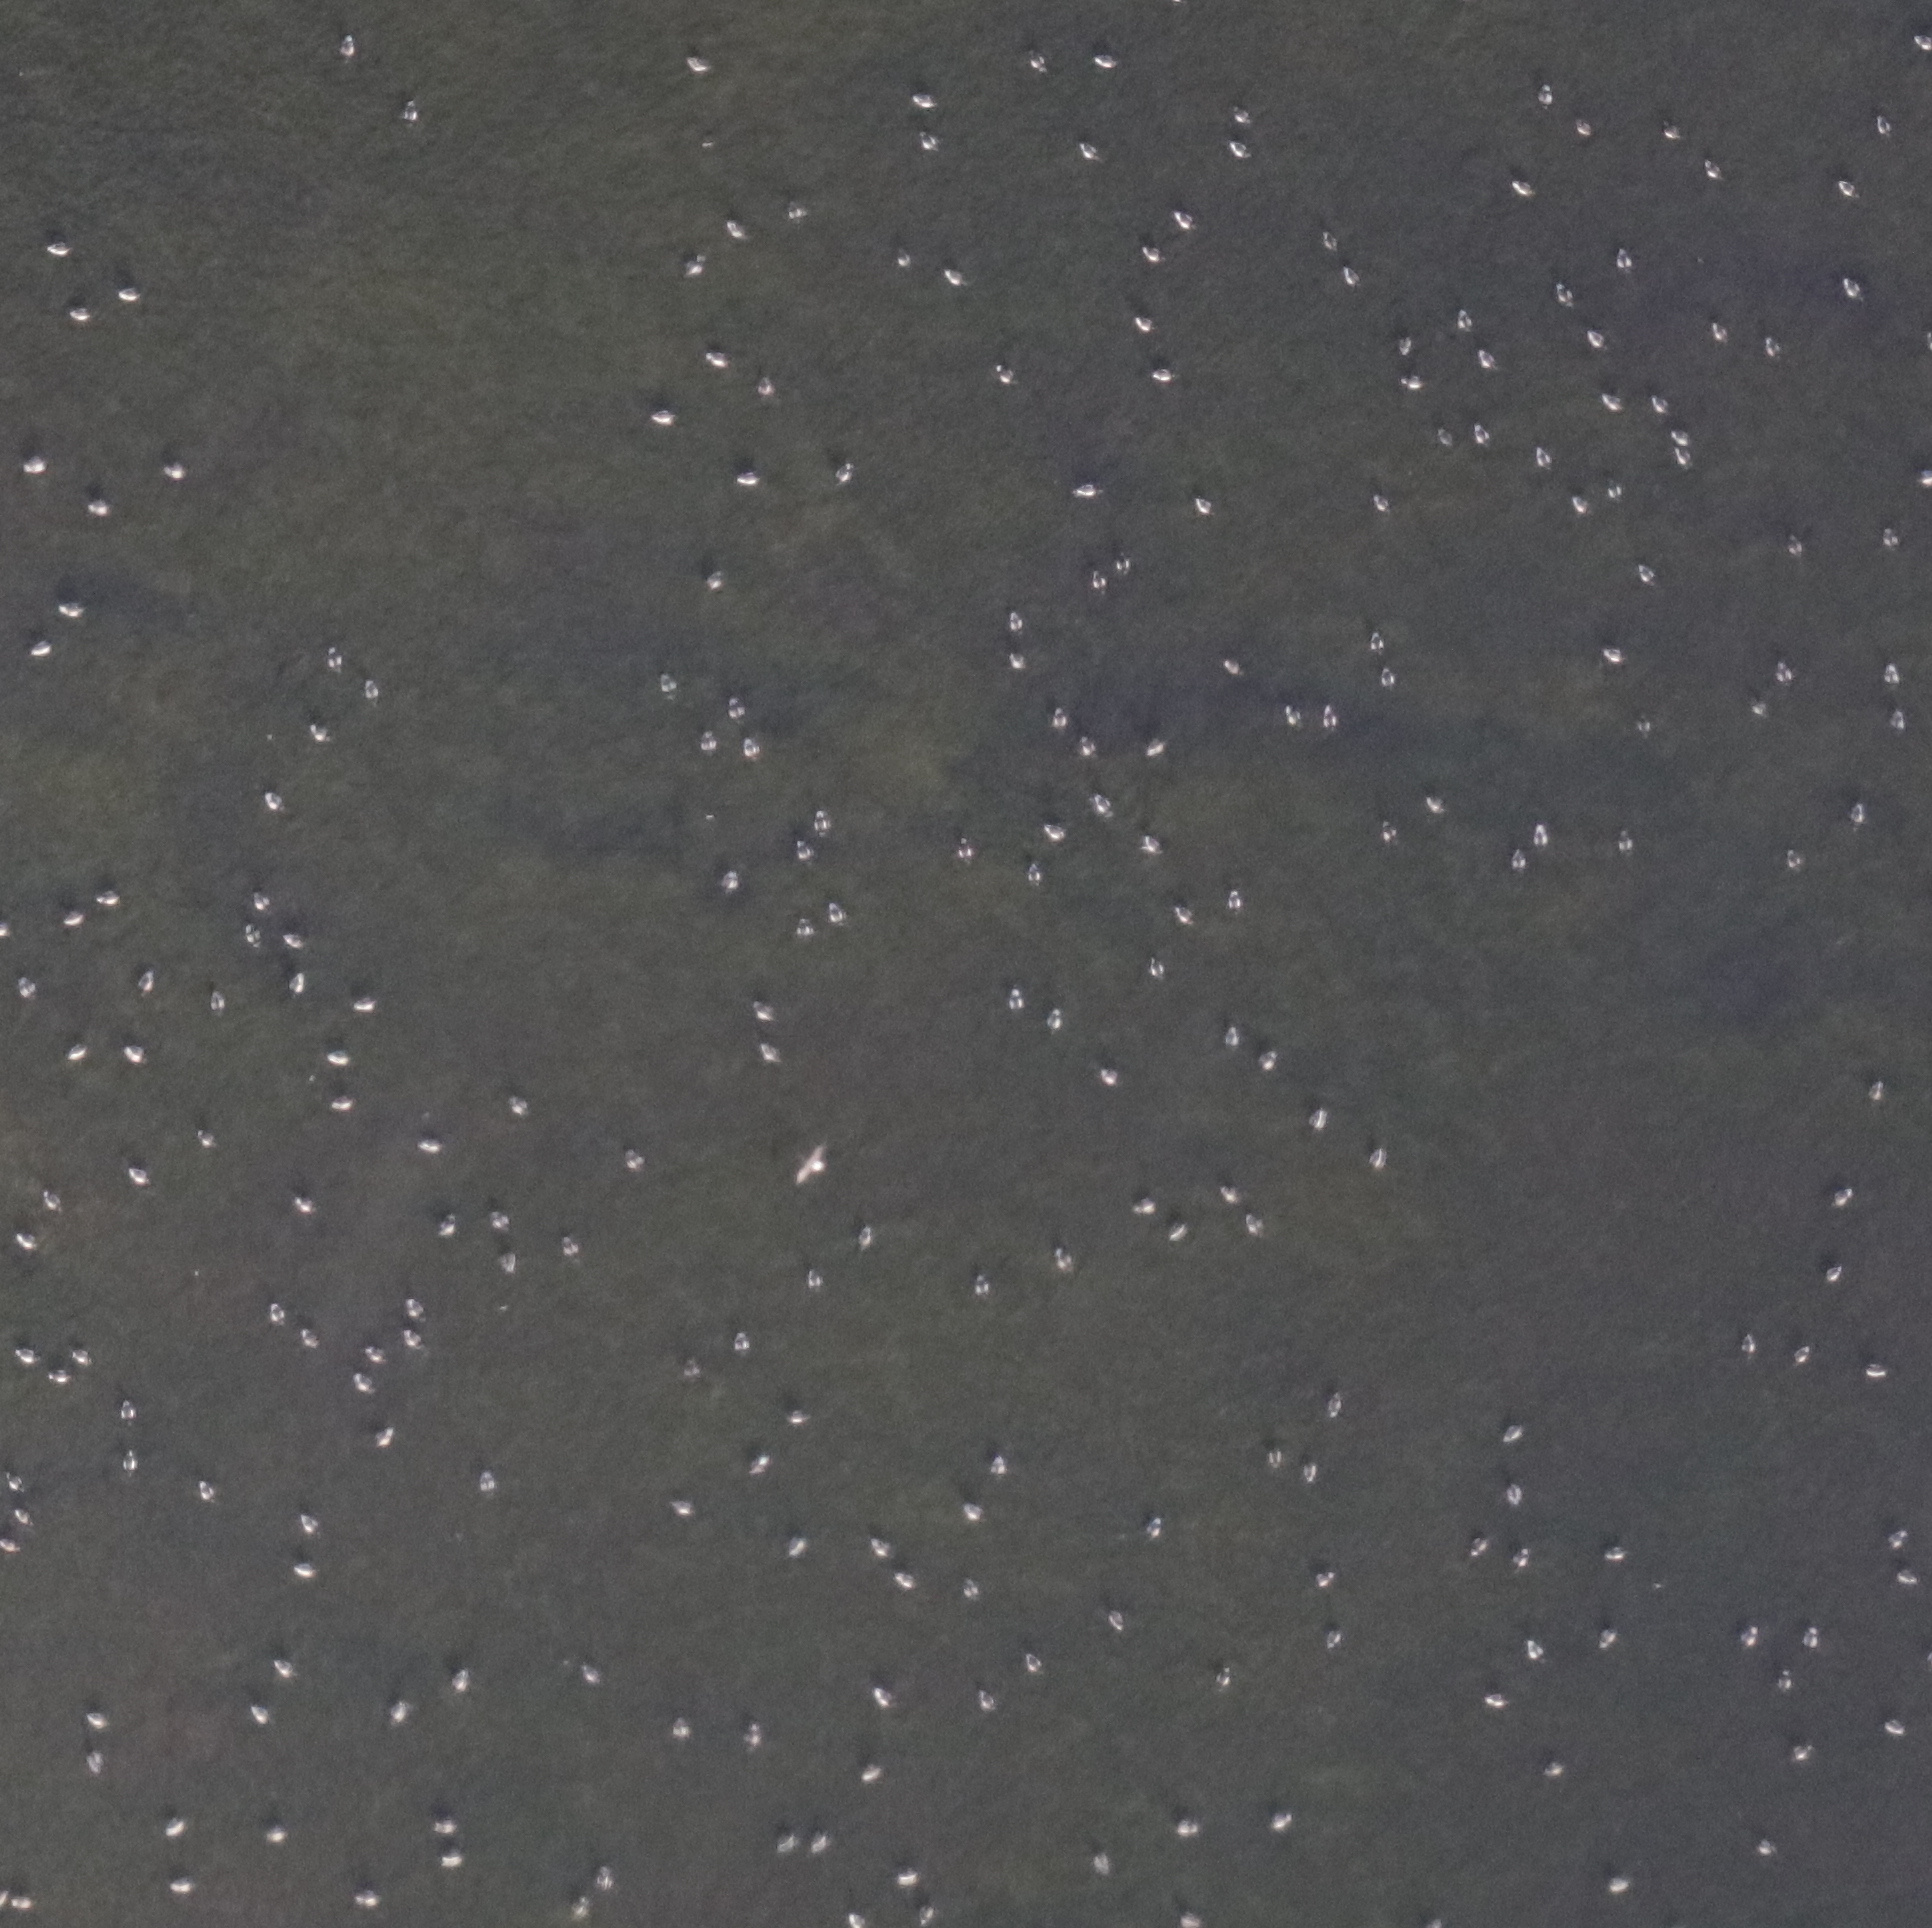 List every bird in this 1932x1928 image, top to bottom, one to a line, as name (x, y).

brant (1927, 42)
brant (343, 52)
brant (1032, 58)
brant (1111, 60)
brant (701, 68)
brant (1547, 86)
brant (925, 98)
brant (411, 111)
brant (1238, 113)
brant (1891, 125)
brant (1573, 127)
brant (1668, 129)
brant (935, 140)
brant (1087, 144)
brant (1242, 149)
brant (1707, 168)
brant (1521, 187)
brant (1845, 187)
brant (799, 215)
brant (1186, 221)
brant (734, 228)
brant (1328, 234)
brant (52, 236)
brant (902, 255)
brant (1151, 258)
brant (1616, 258)
brant (695, 263)
brant (961, 280)
brant (1352, 282)
brant (1566, 288)
brant (130, 291)
brant (1852, 291)
brant (78, 315)
brant (1143, 317)
brant (1464, 318)
brant (1595, 322)
brant (1719, 327)
brant (1775, 345)
brant (1926, 345)
brant (1404, 346)
brant (724, 347)
brant (1493, 366)
brant (1002, 370)
brant (1162, 370)
brant (1414, 378)
brant (766, 380)
brant (1653, 400)
brant (1608, 401)
brant (663, 414)
brant (1477, 431)
brant (1440, 435)
brant (1684, 445)
brant (1547, 458)
brant (35, 466)
brant (1685, 466)
brant (179, 469)
brant (844, 475)
brant (1615, 485)
brant (753, 487)
brant (1582, 497)
brant (1090, 502)
brant (1205, 505)
brant (1382, 507)
brant (100, 510)
brant (1897, 530)
brant (1806, 540)
brant (1133, 560)
brant (1650, 570)
brant (722, 585)
brant (1103, 586)
brant (87, 604)
brant (1014, 615)
brant (1377, 643)
brant (47, 651)
brant (1616, 658)
brant (1228, 661)
brant (1016, 662)
brant (331, 665)
brant (1784, 673)
brant (668, 680)
brant (1392, 681)
brant (1889, 681)
brant (377, 696)
brant (1761, 704)
brant (735, 705)
brant (1297, 709)
brant (1057, 714)
brant (1327, 721)
brant (1907, 722)
brant (324, 724)
brant (1647, 726)
brant (705, 738)
brant (758, 746)
brant (1151, 747)
brant (1087, 750)
brant (271, 804)
brant (1431, 807)
brant (1857, 810)
brant (1097, 813)
brant (824, 821)
brant (1378, 829)
brant (1548, 833)
brant (1052, 837)
brant (1626, 843)
brant (1151, 849)
brant (1794, 851)
brant (799, 855)
brant (963, 860)
brant (1520, 860)
brant (1034, 876)
brant (733, 882)
brant (108, 893)
brant (1232, 895)
brant (267, 902)
brant (830, 914)
brant (1182, 917)
brant (77, 924)
brant (799, 926)
brant (1, 934)
brant (254, 944)
brant (297, 944)
brant (1153, 971)
brant (31, 981)
brant (153, 984)
brant (296, 988)
brant (212, 999)
brant (361, 1000)
brant (1016, 1001)
brant (763, 1014)
brant (1052, 1027)
brant (1235, 1039)
brant (87, 1047)
brant (777, 1050)
brant (137, 1051)
brant (348, 1057)
brant (1263, 1057)
brant (1111, 1077)
brant (1877, 1088)
brant (348, 1103)
brant (515, 1104)
brant (1319, 1118)
brant (193, 1134)
brant (437, 1145)
brant (1376, 1156)
brant (629, 1157)
brant (814, 1159)
brant (134, 1180)
brant (1232, 1192)
brant (1846, 1196)
brant (297, 1199)
brant (1143, 1203)
brant (43, 1211)
brant (498, 1220)
brant (1256, 1221)
brant (455, 1225)
brant (1181, 1228)
brant (870, 1229)
brant (22, 1239)
brant (573, 1248)
brant (511, 1259)
brant (1056, 1259)
brant (1829, 1272)
brant (814, 1277)
brant (987, 1288)
brant (280, 1312)
brant (419, 1314)
brant (746, 1340)
brant (314, 1343)
brant (1748, 1343)
brant (399, 1347)
brant (29, 1353)
brant (372, 1353)
brant (86, 1354)
brant (1803, 1359)
brant (1875, 1372)
brant (694, 1373)
brant (60, 1379)
brant (367, 1384)
brant (1331, 1406)
brant (129, 1416)
brant (791, 1418)
brant (1515, 1432)
brant (385, 1436)
brant (1270, 1449)
brant (131, 1464)
brant (765, 1464)
brant (1003, 1465)
brant (1311, 1474)
brant (11, 1488)
brant (487, 1489)
brant (203, 1492)
brant (1514, 1494)
brant (688, 1506)
brant (972, 1511)
brant (28, 1523)
brant (1153, 1526)
brant (319, 1527)
brant (1897, 1543)
brant (15, 1545)
brant (885, 1547)
brant (1473, 1550)
brant (797, 1551)
brant (1620, 1553)
brant (1524, 1554)
brant (316, 1557)
brant (1321, 1574)
brant (1911, 1577)
brant (907, 1580)
brant (971, 1587)
brant (1126, 1614)
brant (1333, 1628)
brant (1815, 1633)
brant (1606, 1639)
brant (1746, 1640)
brant (1532, 1649)
brant (1030, 1664)
brant (586, 1670)
brant (290, 1672)
brant (1230, 1675)
brant (457, 1682)
brant (1785, 1687)
brant (882, 1697)
brant (986, 1702)
brant (1496, 1703)
brant (398, 1708)
brant (265, 1713)
brant (94, 1714)
brant (1899, 1726)
brant (680, 1728)
brant (757, 1740)
brant (1800, 1758)
brant (88, 1764)
brant (1559, 1768)
brant (868, 1775)
brant (1182, 1820)
brant (1287, 1821)
brant (171, 1822)
brant (278, 1823)
brant (442, 1826)
brant (785, 1842)
brant (822, 1846)
brant (1764, 1851)
brant (1104, 1857)
brant (449, 1863)
brant (603, 1877)
brant (906, 1881)
brant (189, 1882)
brant (1619, 1886)
brant (362, 1893)
brant (25, 1903)
brant (582, 1904)
brant (919, 1910)
brant (858, 1921)
brant (1191, 1922)
brant (1437, 1925)